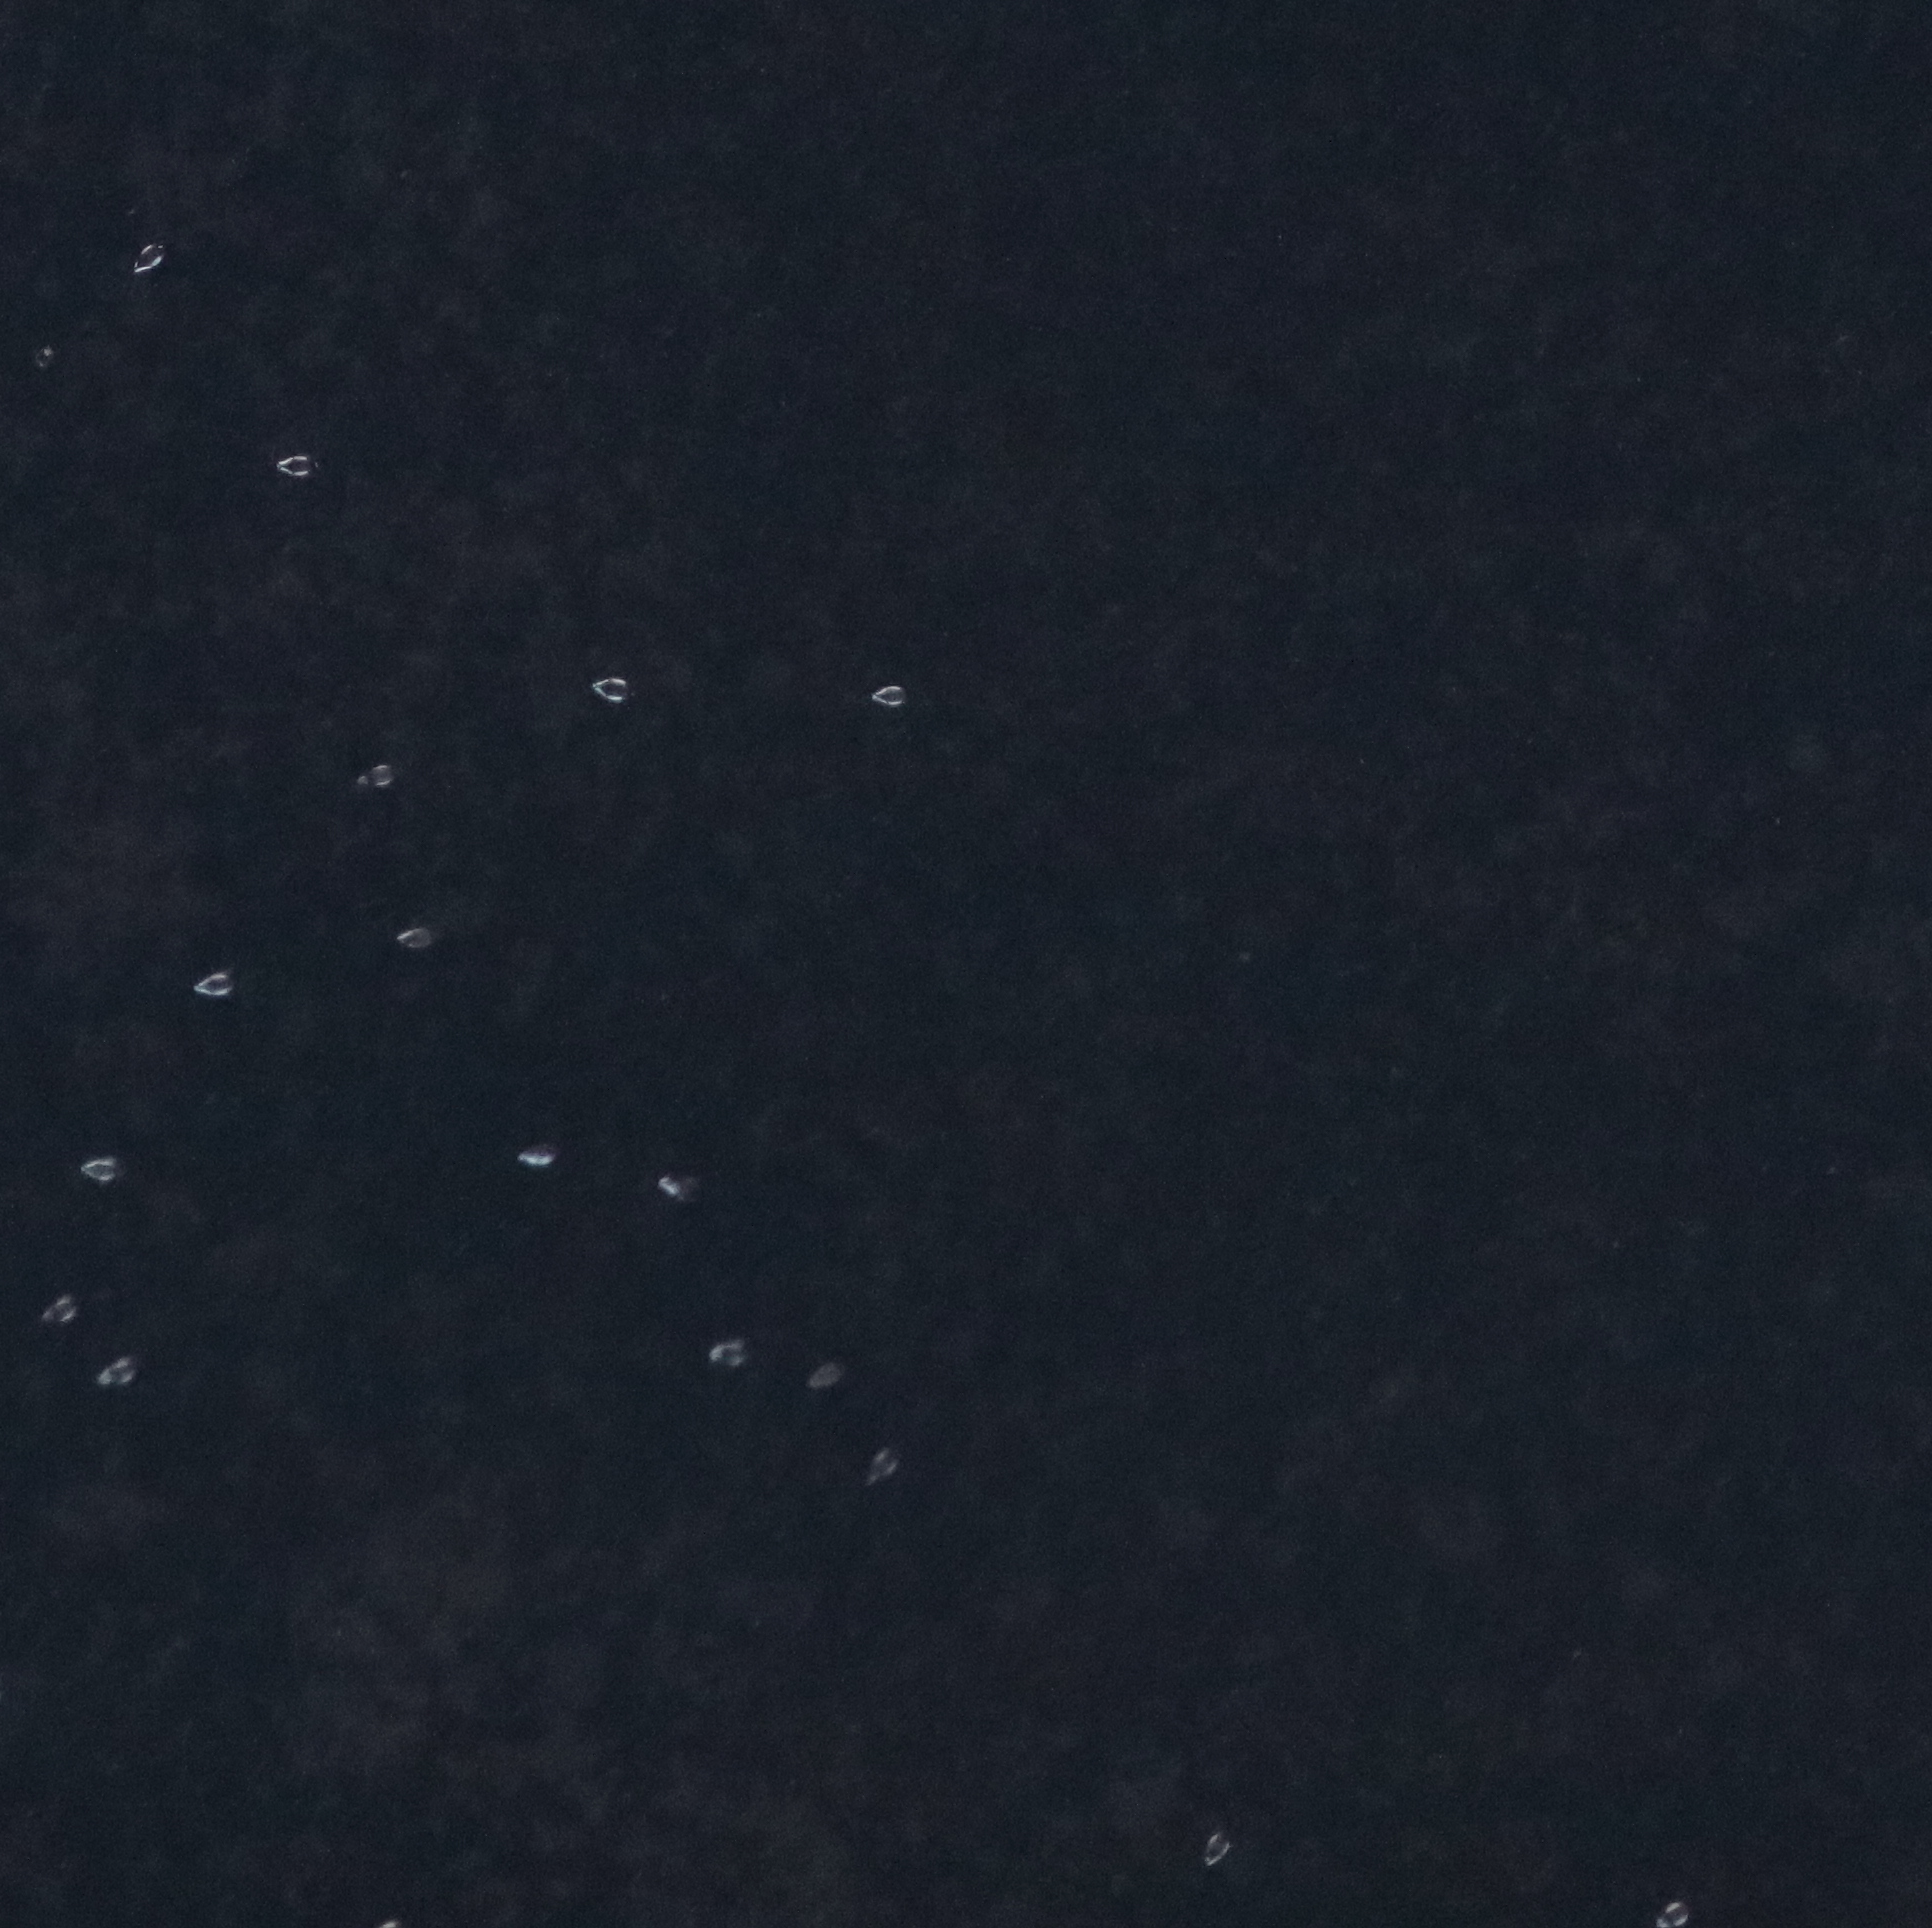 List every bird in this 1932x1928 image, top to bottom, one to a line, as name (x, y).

brant (150, 257)
brant (299, 466)
brant (614, 689)
brant (892, 698)
brant (379, 776)
brant (419, 937)
brant (217, 982)
brant (540, 1158)
brant (104, 1168)
brant (679, 1187)
brant (59, 1309)
brant (729, 1351)
brant (123, 1372)
brant (825, 1376)
brant (885, 1466)
brant (1217, 1846)
brant (1673, 1914)